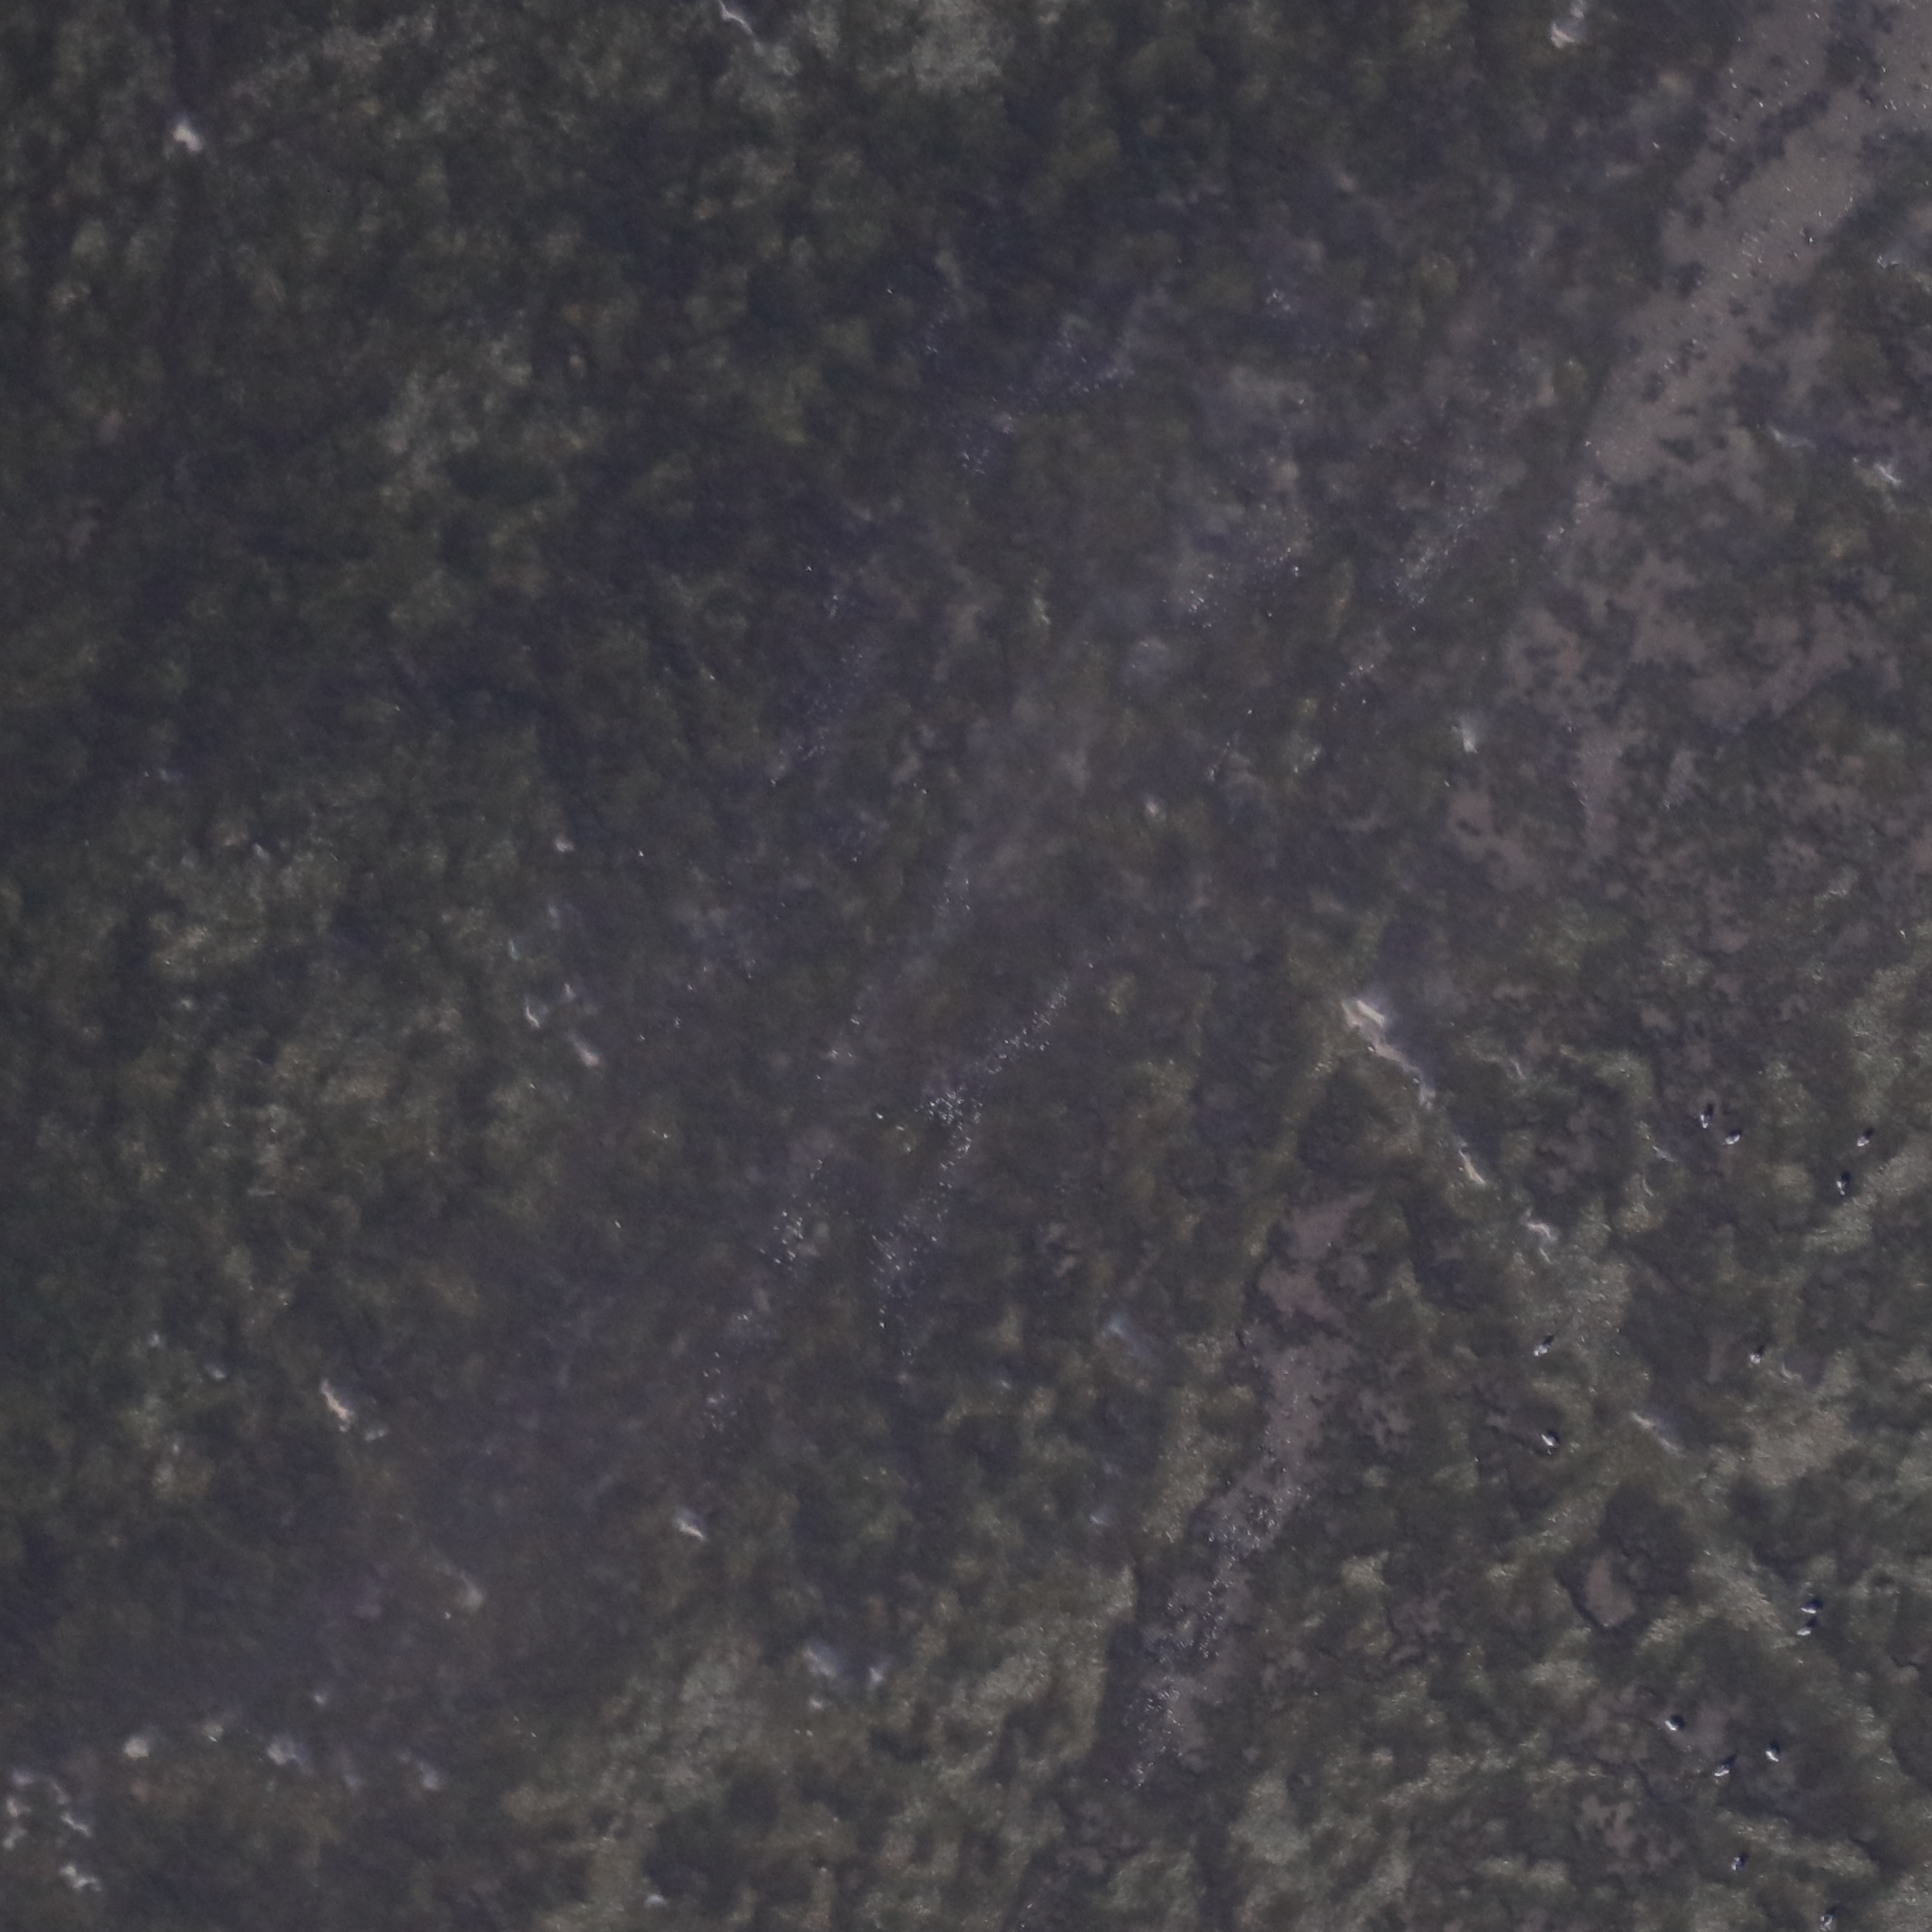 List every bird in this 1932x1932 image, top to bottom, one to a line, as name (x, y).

brant (1705, 1120)
brant (1733, 1138)
brant (1864, 1143)
brant (1841, 1186)
brant (1542, 1352)
brant (1756, 1359)
brant (1551, 1441)
brant (1811, 1607)
brant (1802, 1629)
brant (1668, 1722)
brant (1770, 1754)
brant (1723, 1771)
brant (1737, 1863)
brant (1827, 1919)